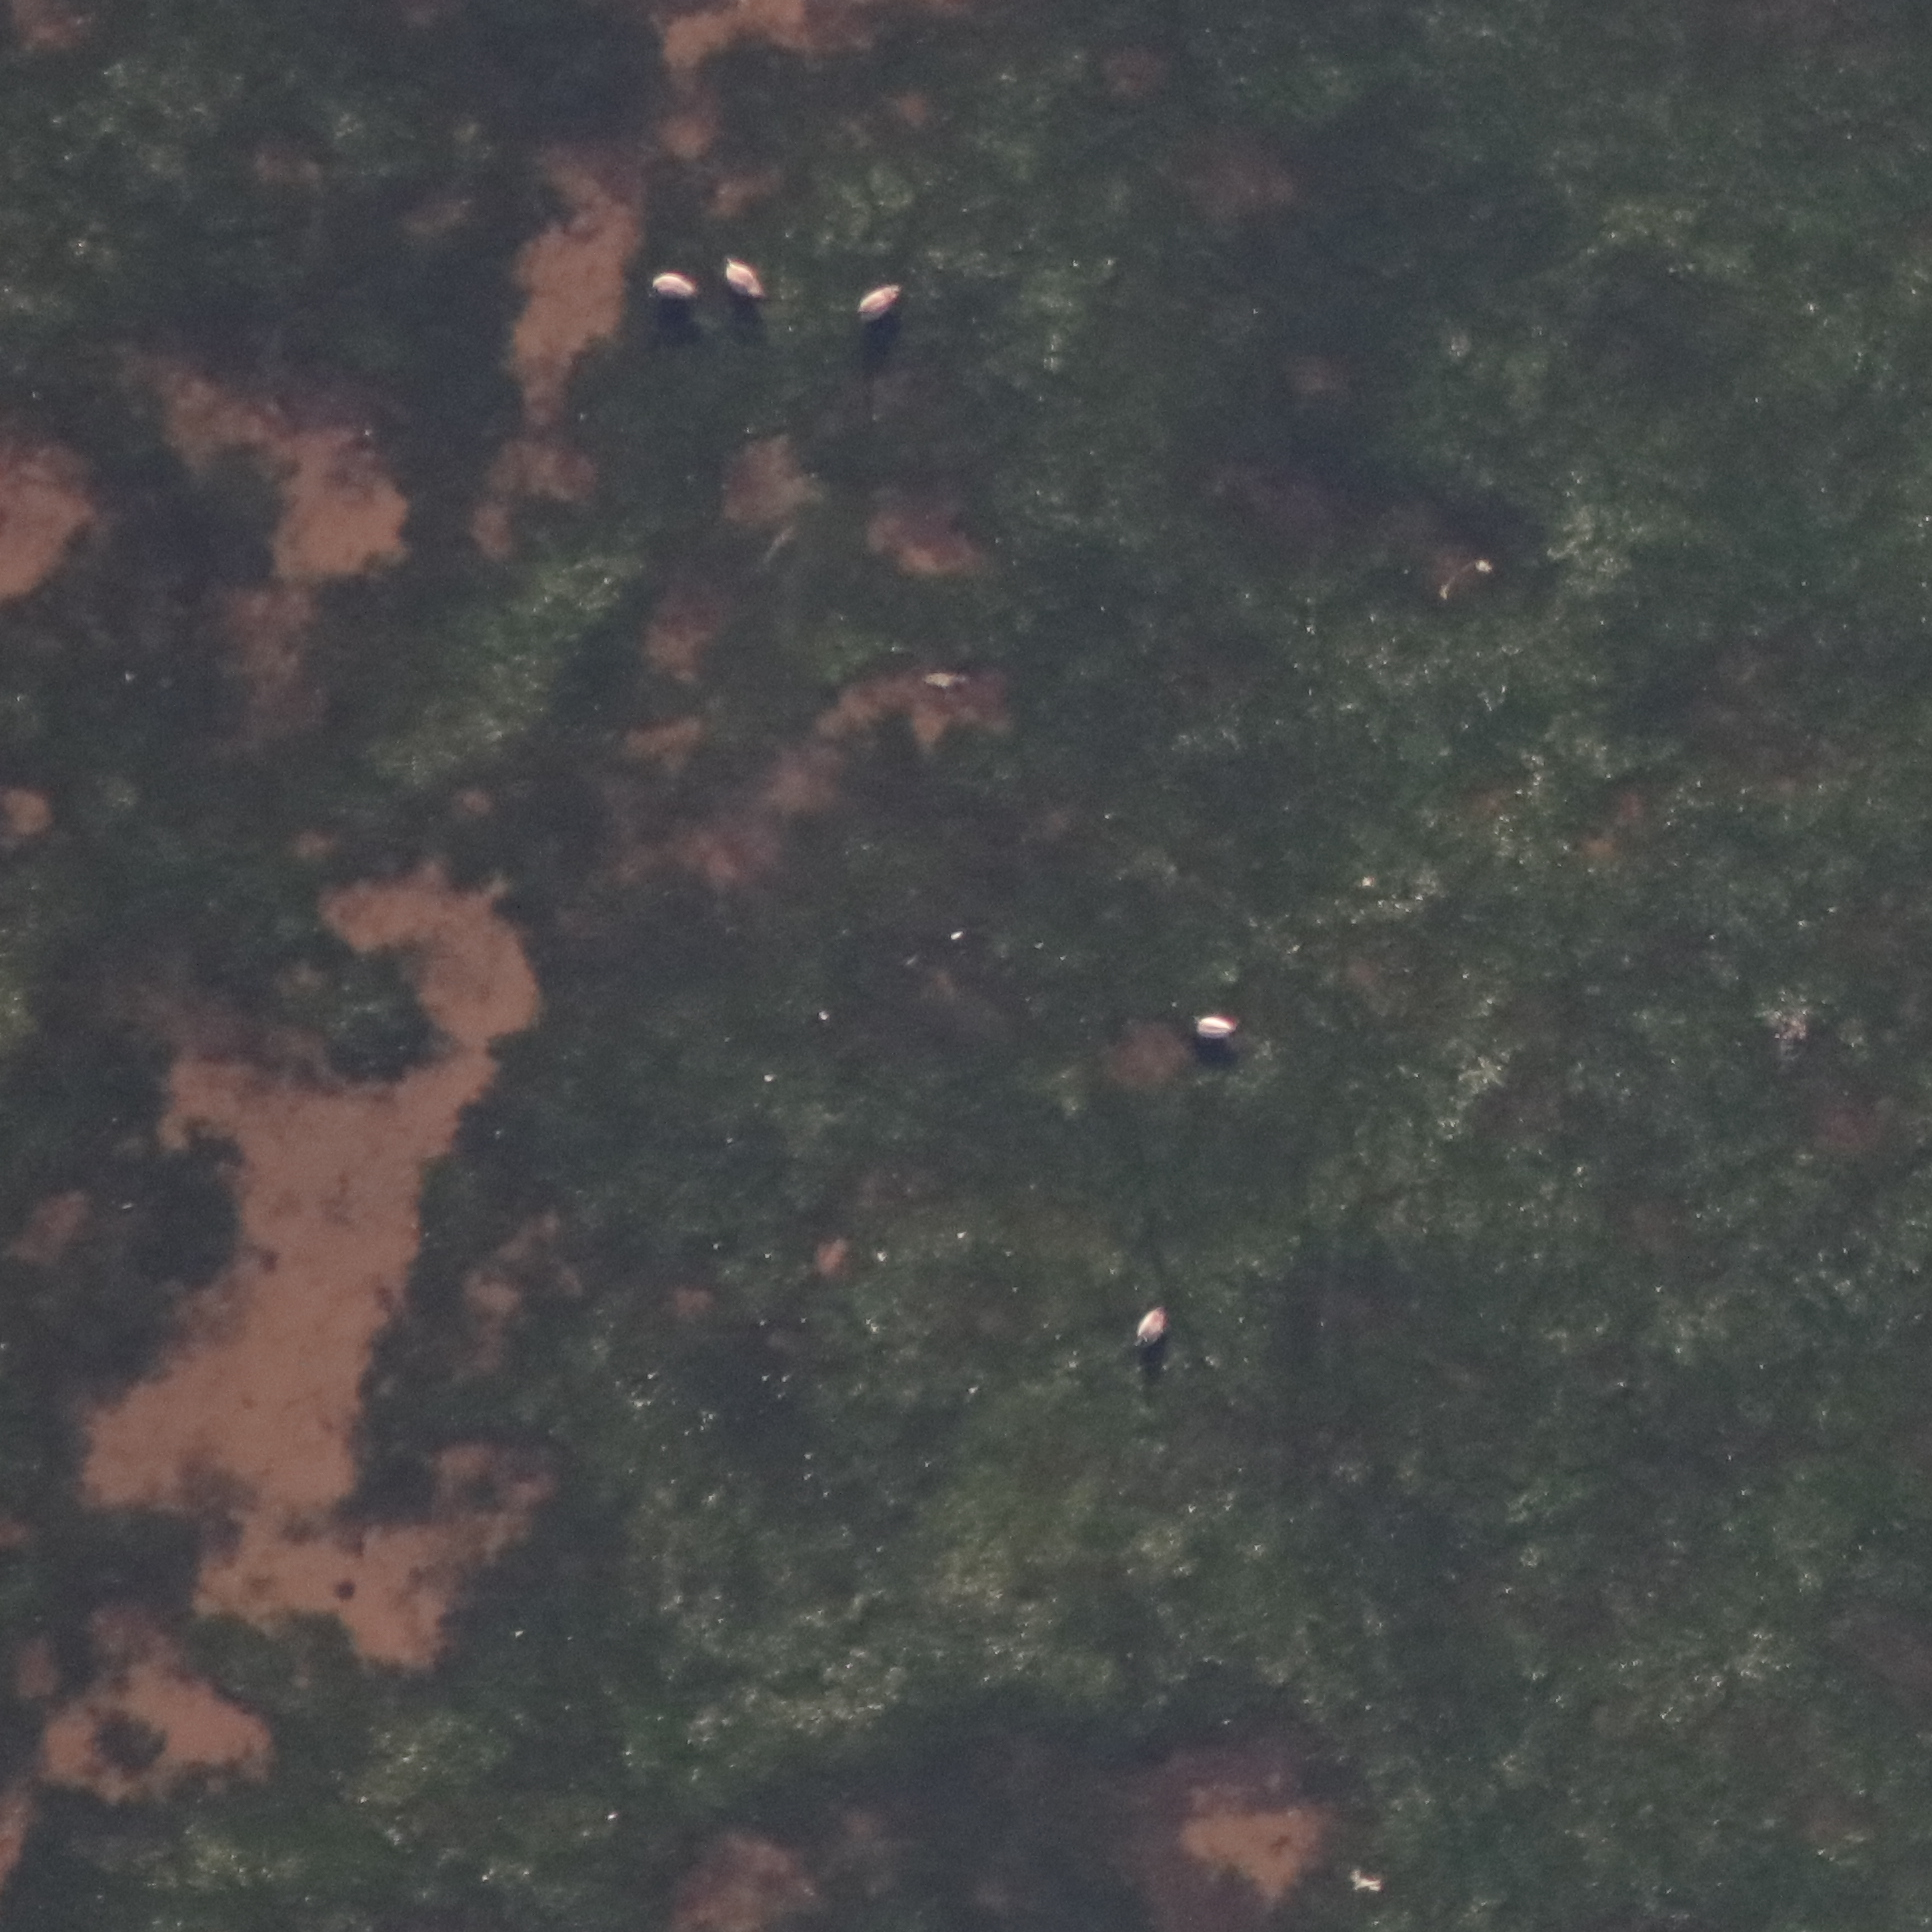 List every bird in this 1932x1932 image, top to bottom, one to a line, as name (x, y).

Canada goose (744, 281)
Canada goose (673, 289)
Canada goose (879, 304)
Canada goose (1214, 1028)
Canada goose (1151, 1327)